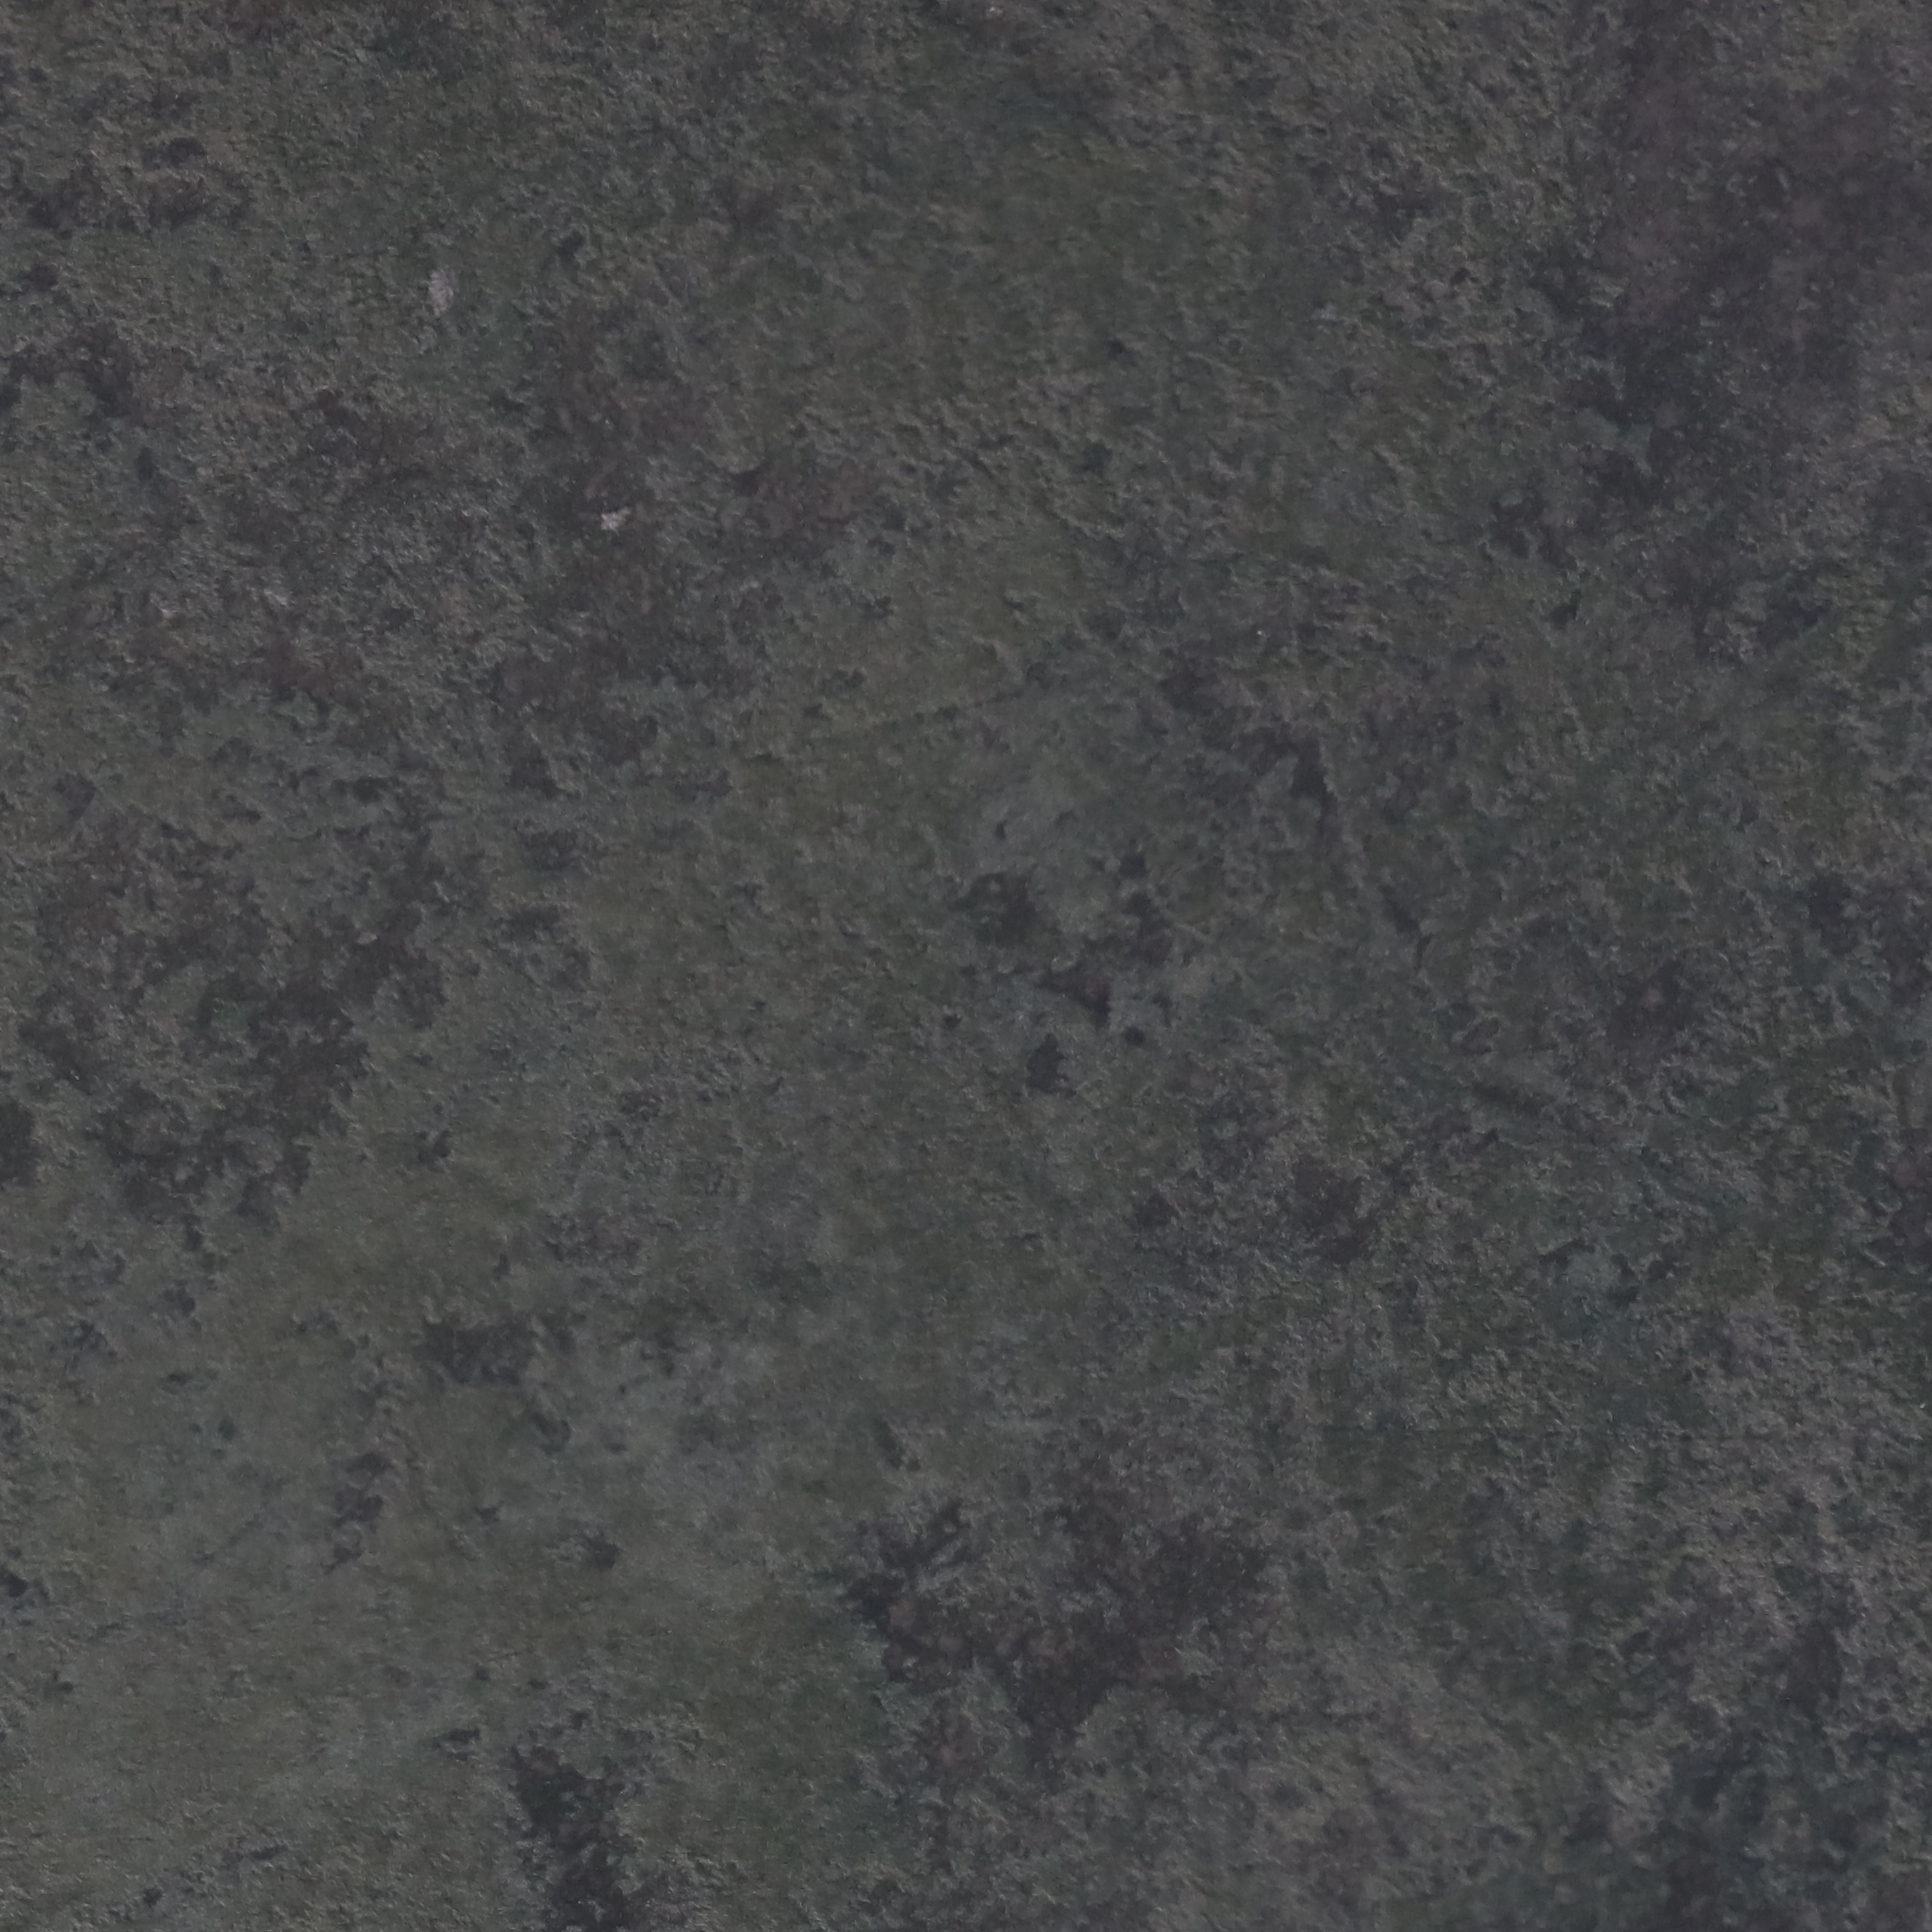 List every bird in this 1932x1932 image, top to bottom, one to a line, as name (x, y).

None